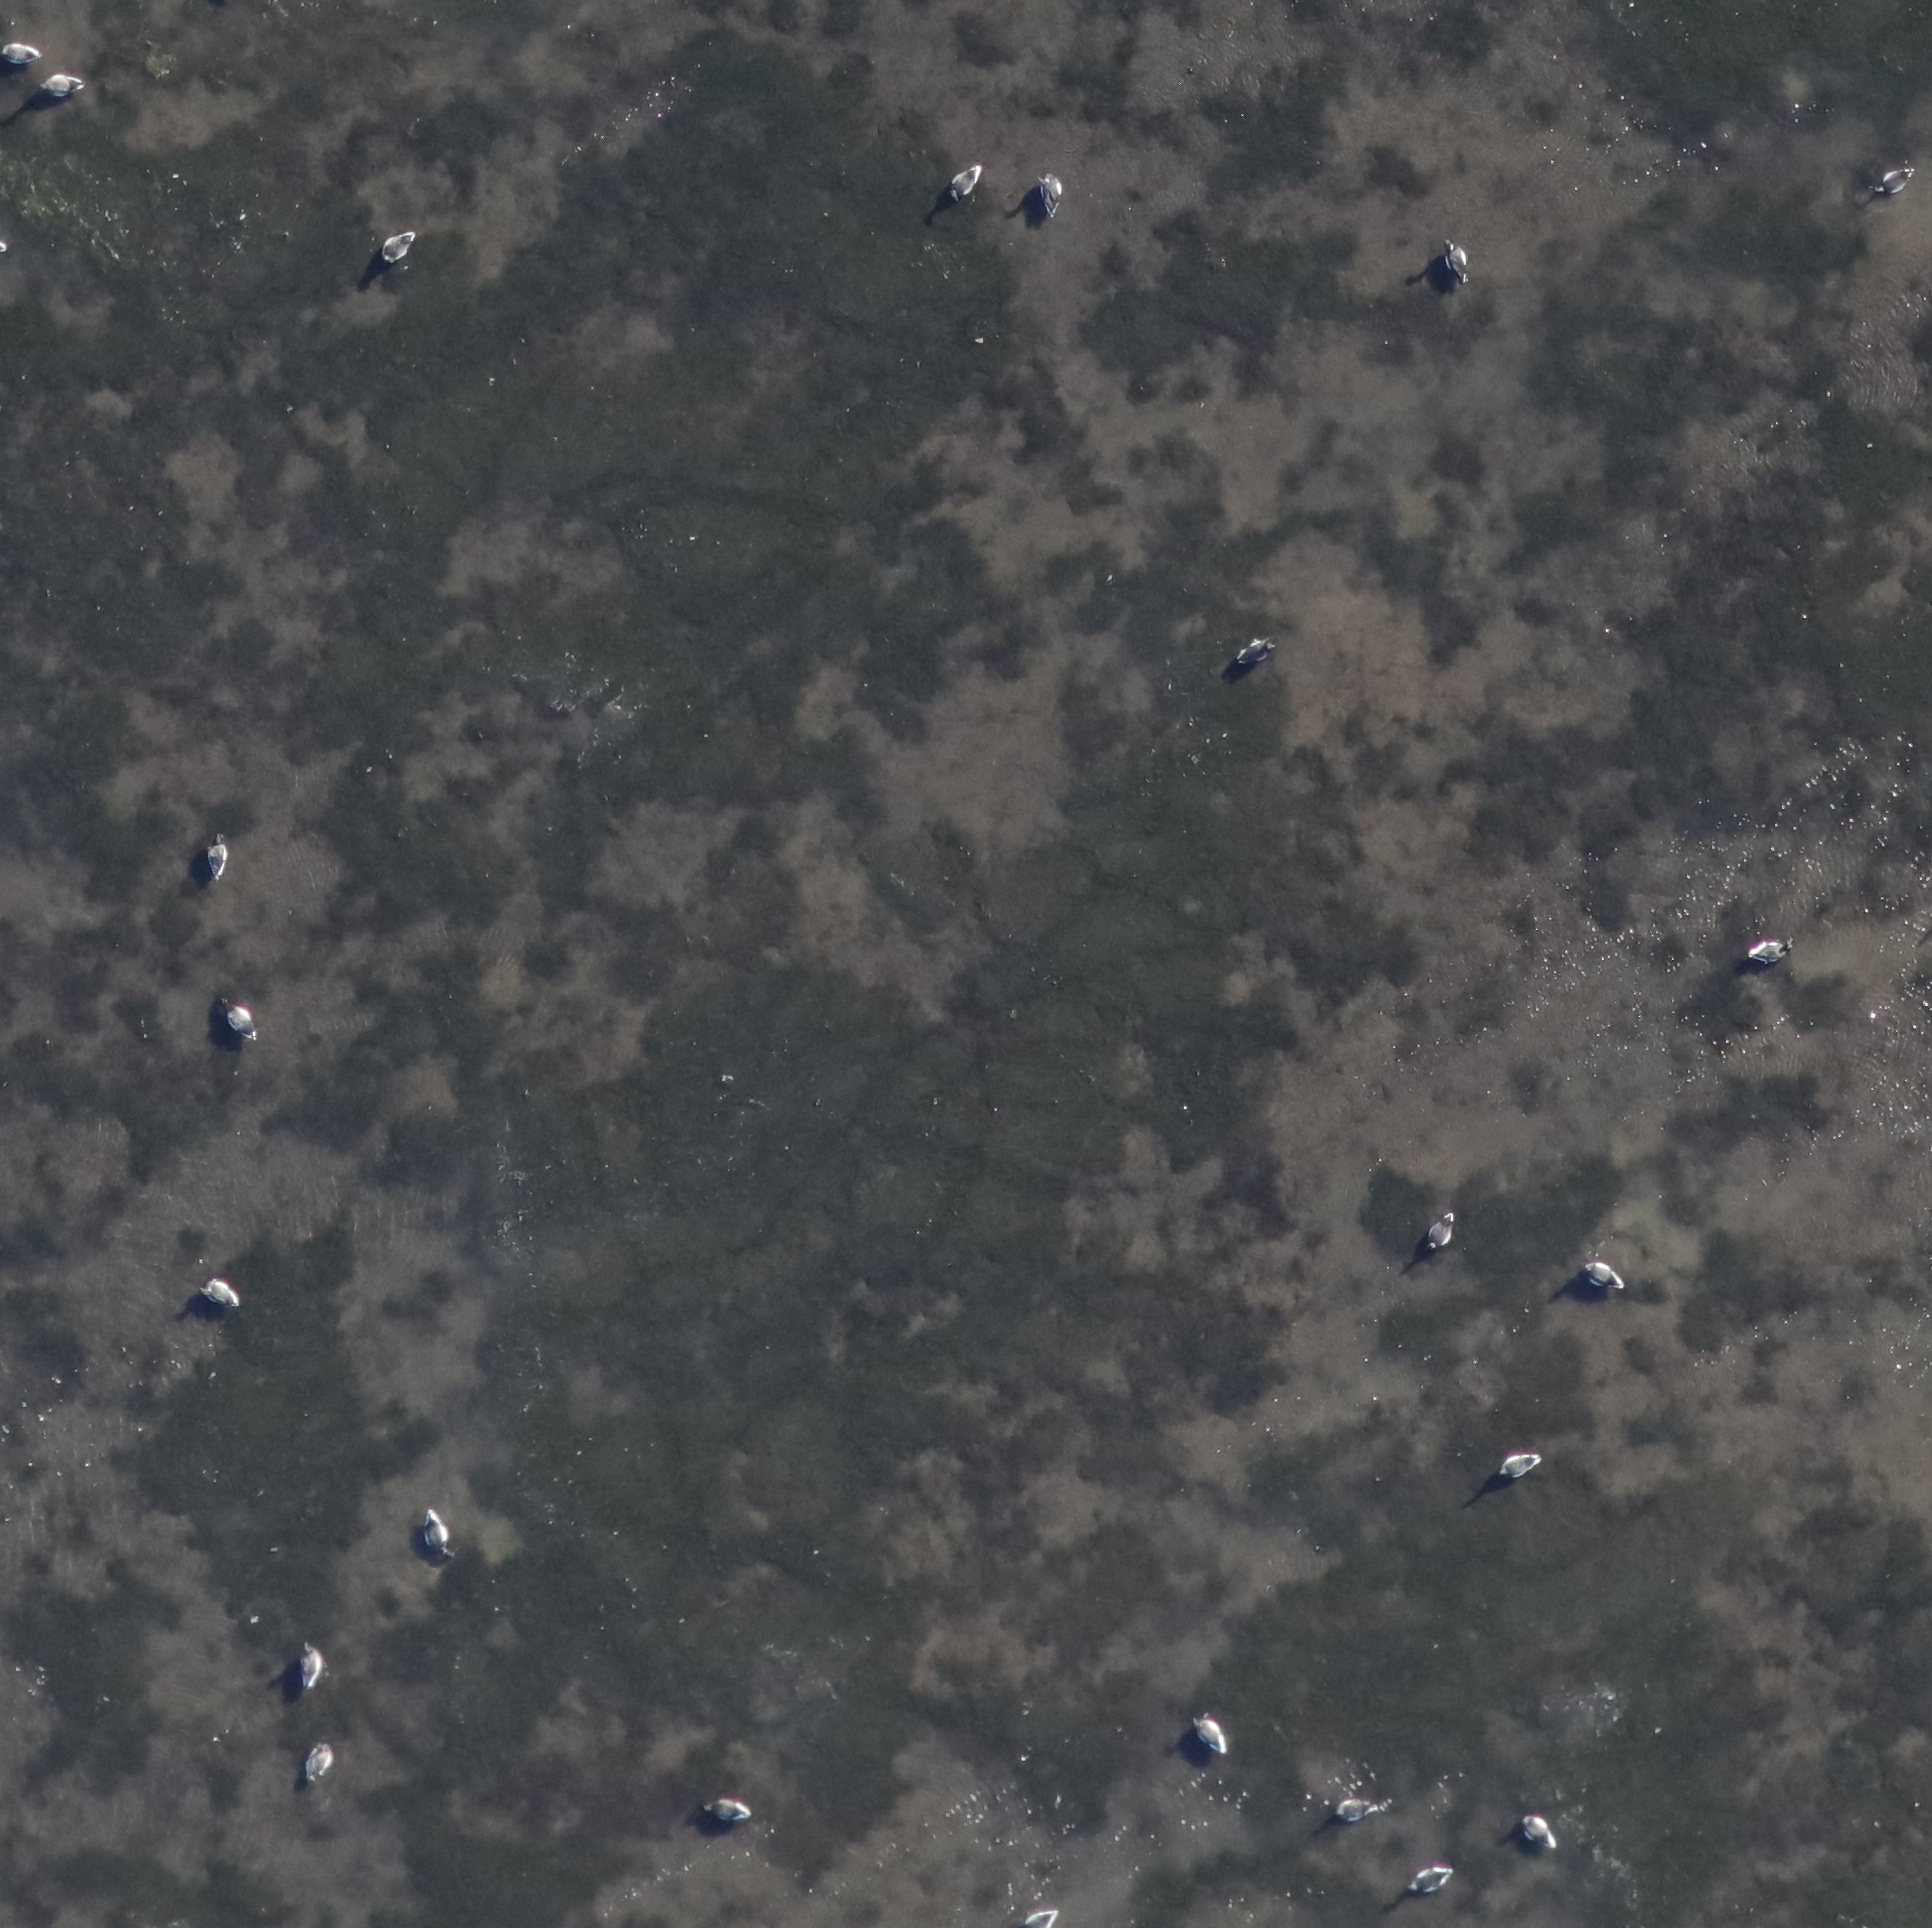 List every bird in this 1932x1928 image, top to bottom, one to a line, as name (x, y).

brant (19, 52)
brant (63, 83)
brant (1892, 179)
brant (965, 180)
brant (1053, 192)
brant (398, 248)
brant (1456, 261)
brant (1253, 657)
brant (217, 855)
brant (1767, 952)
brant (240, 1021)
brant (1440, 1232)
brant (1604, 1273)
brant (220, 1293)
brant (1518, 1465)
brant (437, 1534)
brant (312, 1664)
brant (1211, 1732)
brant (320, 1759)
brant (1356, 1811)
brant (727, 1812)
brant (1536, 1830)
brant (1431, 1879)
brant (1038, 1924)